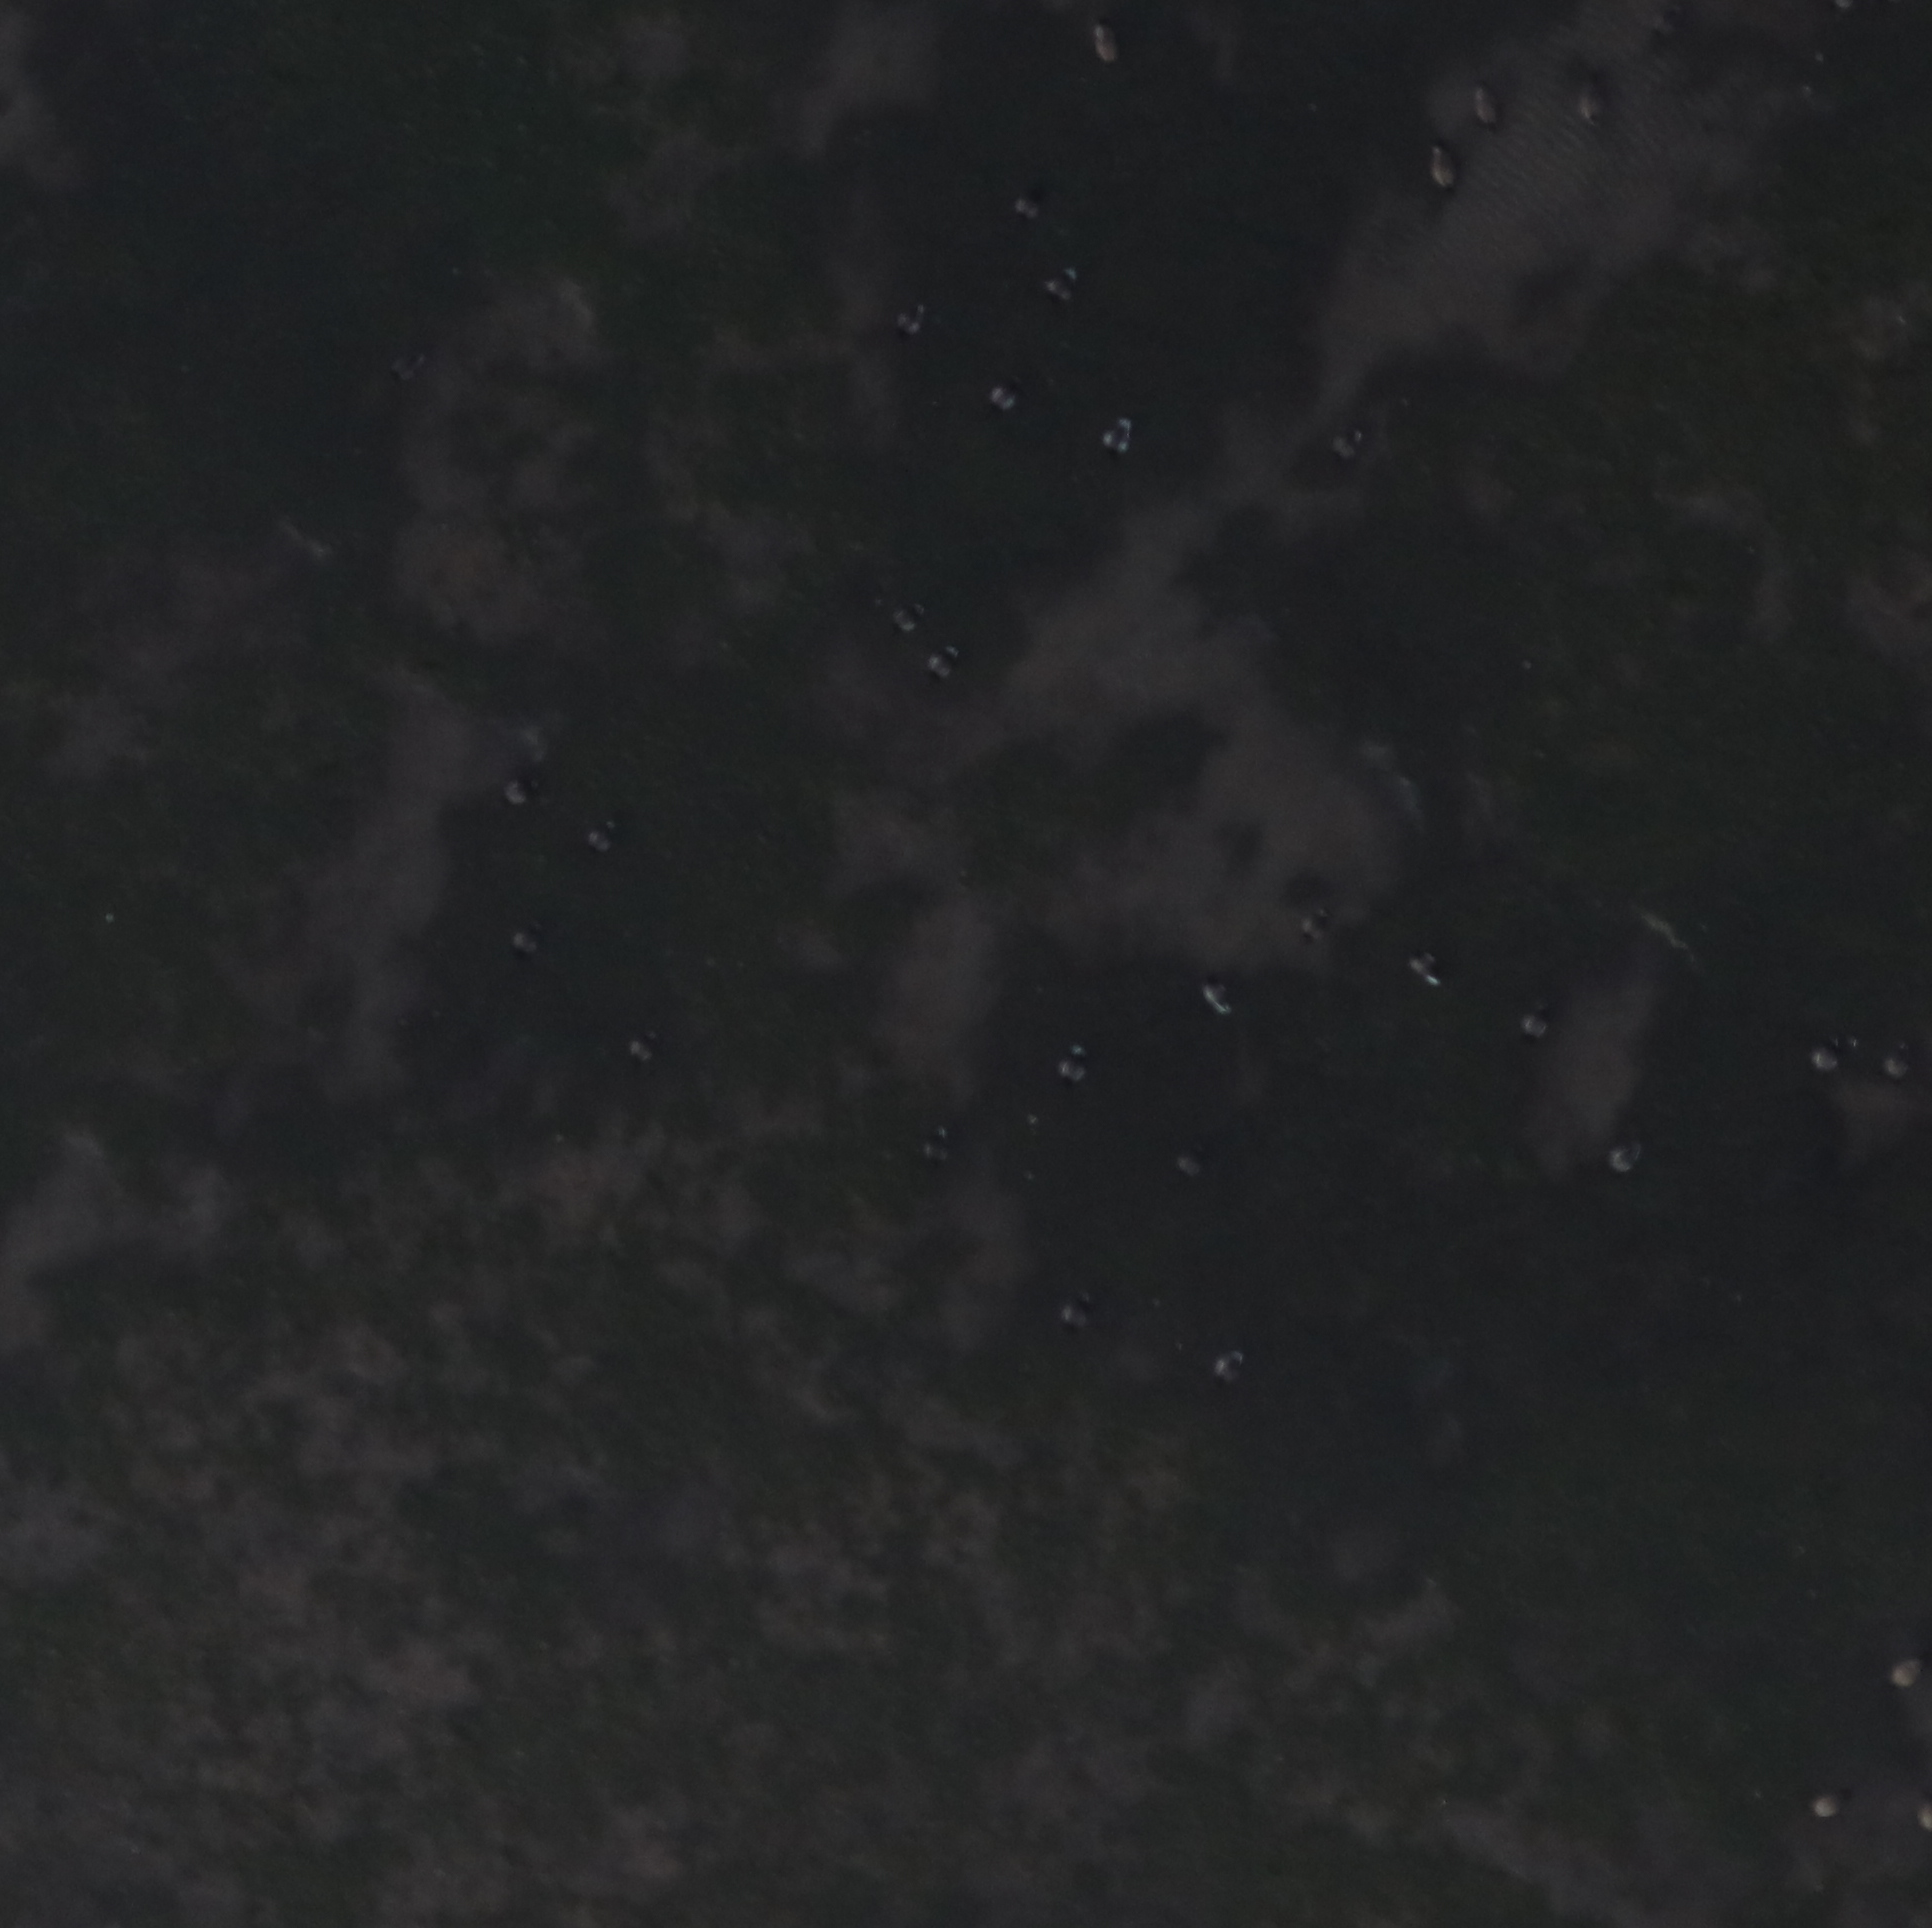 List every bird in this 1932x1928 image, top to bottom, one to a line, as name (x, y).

Canada goose (1103, 46)
Canada goose (1590, 105)
Canada goose (1487, 114)
Canada goose (1444, 166)
brant (1028, 208)
brant (1071, 290)
brant (904, 316)
brant (408, 369)
brant (1003, 398)
brant (1122, 434)
brant (1344, 442)
brant (898, 621)
brant (945, 666)
brant (516, 794)
brant (598, 839)
brant (1315, 922)
brant (525, 948)
brant (1425, 966)
brant (1219, 993)
brant (1530, 1020)
brant (642, 1044)
brant (1826, 1054)
brant (1896, 1056)
brant (1075, 1078)
brant (940, 1151)
brant (1627, 1159)
brant (1188, 1163)
brant (1076, 1319)
brant (1230, 1369)
Canada goose (1910, 1674)
Canada goose (1833, 1807)
Canada goose (1927, 1816)